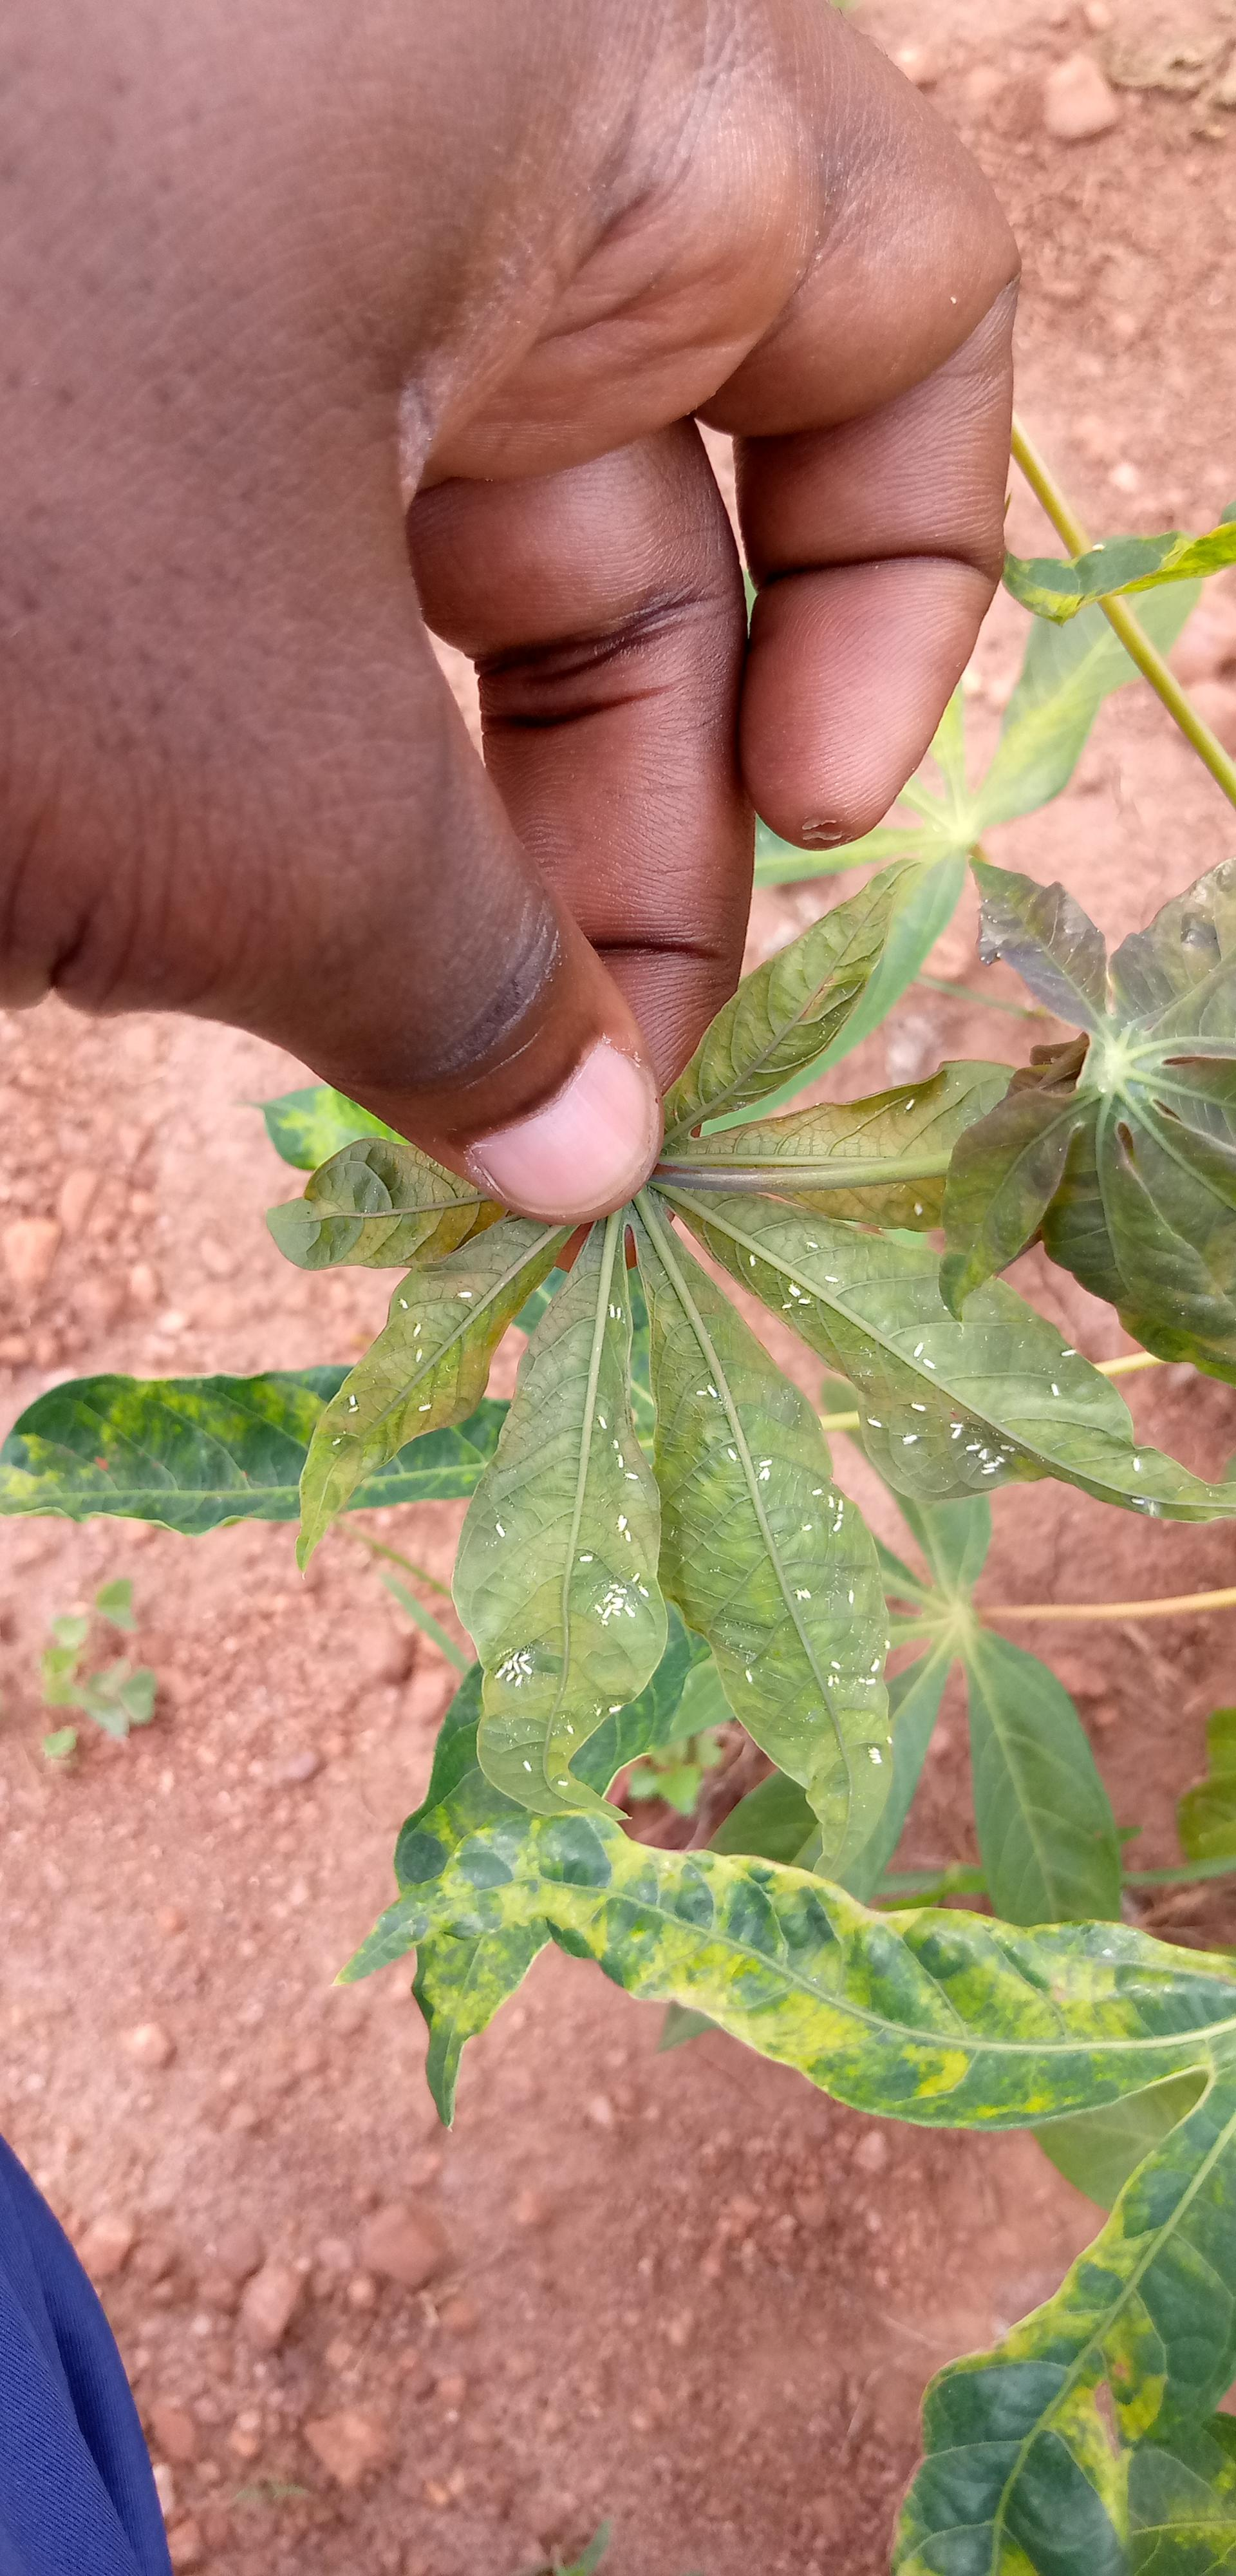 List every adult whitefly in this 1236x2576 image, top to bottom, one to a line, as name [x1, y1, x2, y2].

whitefly [903, 1095, 915, 1111]
whitefly [912, 1200, 926, 1217]
whitefly [803, 1238, 820, 1251]
whitefly [747, 1253, 757, 1267]
whitefly [823, 1274, 839, 1285]
whitefly [790, 1284, 801, 1296]
whitefly [787, 1287, 798, 1299]
whitefly [455, 1290, 473, 1300]
whitefly [796, 1297, 812, 1305]
whitefly [396, 1298, 409, 1311]
whitefly [607, 1302, 615, 1318]
whitefly [780, 1302, 793, 1310]
whitefly [616, 1306, 624, 1322]
whitefly [411, 1320, 422, 1340]
whitefly [912, 1341, 924, 1358]
whitefly [1058, 1346, 1078, 1358]
whitefly [413, 1347, 425, 1364]
whitefly [922, 1357, 936, 1370]
whitefly [1049, 1381, 1062, 1397]
whitefly [706, 1382, 719, 1401]
whitefly [694, 1388, 708, 1397]
whitefly [348, 1394, 357, 1406]
whitefly [417, 1401, 434, 1414]
whitefly [909, 1401, 927, 1413]
whitefly [347, 1406, 359, 1414]
whitefly [595, 1414, 610, 1430]
whitefly [865, 1416, 883, 1430]
whitefly [948, 1422, 965, 1429]
whitefly [950, 1428, 962, 1440]
whitefly [901, 1433, 917, 1442]
whitefly [330, 1436, 342, 1447]
whitefly [610, 1438, 621, 1450]
whitefly [964, 1442, 981, 1452]
whitefly [998, 1443, 1009, 1452]
whitefly [1009, 1445, 1018, 1454]
whitefly [726, 1446, 738, 1462]
whitefly [982, 1446, 988, 1461]
whitefly [977, 1449, 984, 1459]
whitefly [615, 1453, 626, 1469]
whitefly [1131, 1454, 1141, 1472]
whitefly [996, 1455, 1007, 1464]
whitefly [758, 1457, 774, 1467]
whitefly [982, 1462, 996, 1469]
whitefly [758, 1466, 765, 1481]
whitefly [765, 1466, 771, 1481]
whitefly [980, 1467, 996, 1475]
whitefly [622, 1471, 640, 1481]
whitefly [809, 1486, 823, 1497]
whitefly [827, 1492, 834, 1509]
whitefly [837, 1497, 844, 1512]
whitefly [1129, 1497, 1145, 1506]
whitefly [834, 1511, 846, 1520]
whitefly [617, 1513, 624, 1528]
whitefly [618, 1518, 628, 1532]
whitefly [829, 1520, 844, 1533]
whitefly [494, 1520, 507, 1539]
whitefly [798, 1522, 814, 1533]
whitefly [624, 1529, 632, 1543]
whitefly [577, 1553, 595, 1564]
whitefly [631, 1571, 641, 1584]
whitefly [607, 1582, 620, 1589]
whitefly [637, 1585, 651, 1600]
whitefly [846, 1587, 857, 1606]
whitefly [614, 1587, 628, 1595]
whitefly [796, 1588, 801, 1601]
whitefly [805, 1589, 812, 1600]
whitefly [801, 1589, 807, 1599]
whitefly [602, 1591, 613, 1604]
whitefly [611, 1597, 625, 1603]
whitefly [611, 1603, 624, 1609]
whitefly [592, 1604, 603, 1615]
whitefly [624, 1604, 637, 1618]
whitefly [602, 1607, 611, 1620]
whitefly [612, 1609, 621, 1618]
whitefly [599, 1619, 610, 1627]
whitefly [881, 1637, 892, 1649]
whitefly [512, 1651, 520, 1662]
whitefly [519, 1652, 531, 1662]
whitefly [868, 1656, 881, 1673]
whitefly [508, 1659, 513, 1671]
whitefly [829, 1660, 842, 1671]
whitefly [501, 1660, 507, 1669]
whitefly [513, 1660, 521, 1672]
whitefly [521, 1663, 533, 1676]
whitefly [493, 1667, 507, 1679]
whitefly [744, 1667, 754, 1684]
whitefly [505, 1671, 516, 1683]
whitefly [823, 1672, 834, 1687]
whitefly [514, 1673, 523, 1687]
whitefly [833, 1676, 840, 1685]
whitefly [857, 1676, 865, 1686]
whitefly [865, 1676, 878, 1686]
whitefly [607, 1701, 624, 1714]
whitefly [593, 1705, 602, 1718]
whitefly [564, 1722, 576, 1736]
whitefly [884, 1734, 894, 1745]
whitefly [872, 1747, 881, 1754]
whitefly [866, 1747, 874, 1754]
whitefly [866, 1754, 882, 1759]
whitefly [521, 1757, 535, 1773]
whitefly [870, 1758, 883, 1765]
whitefly [553, 1778, 572, 1789]